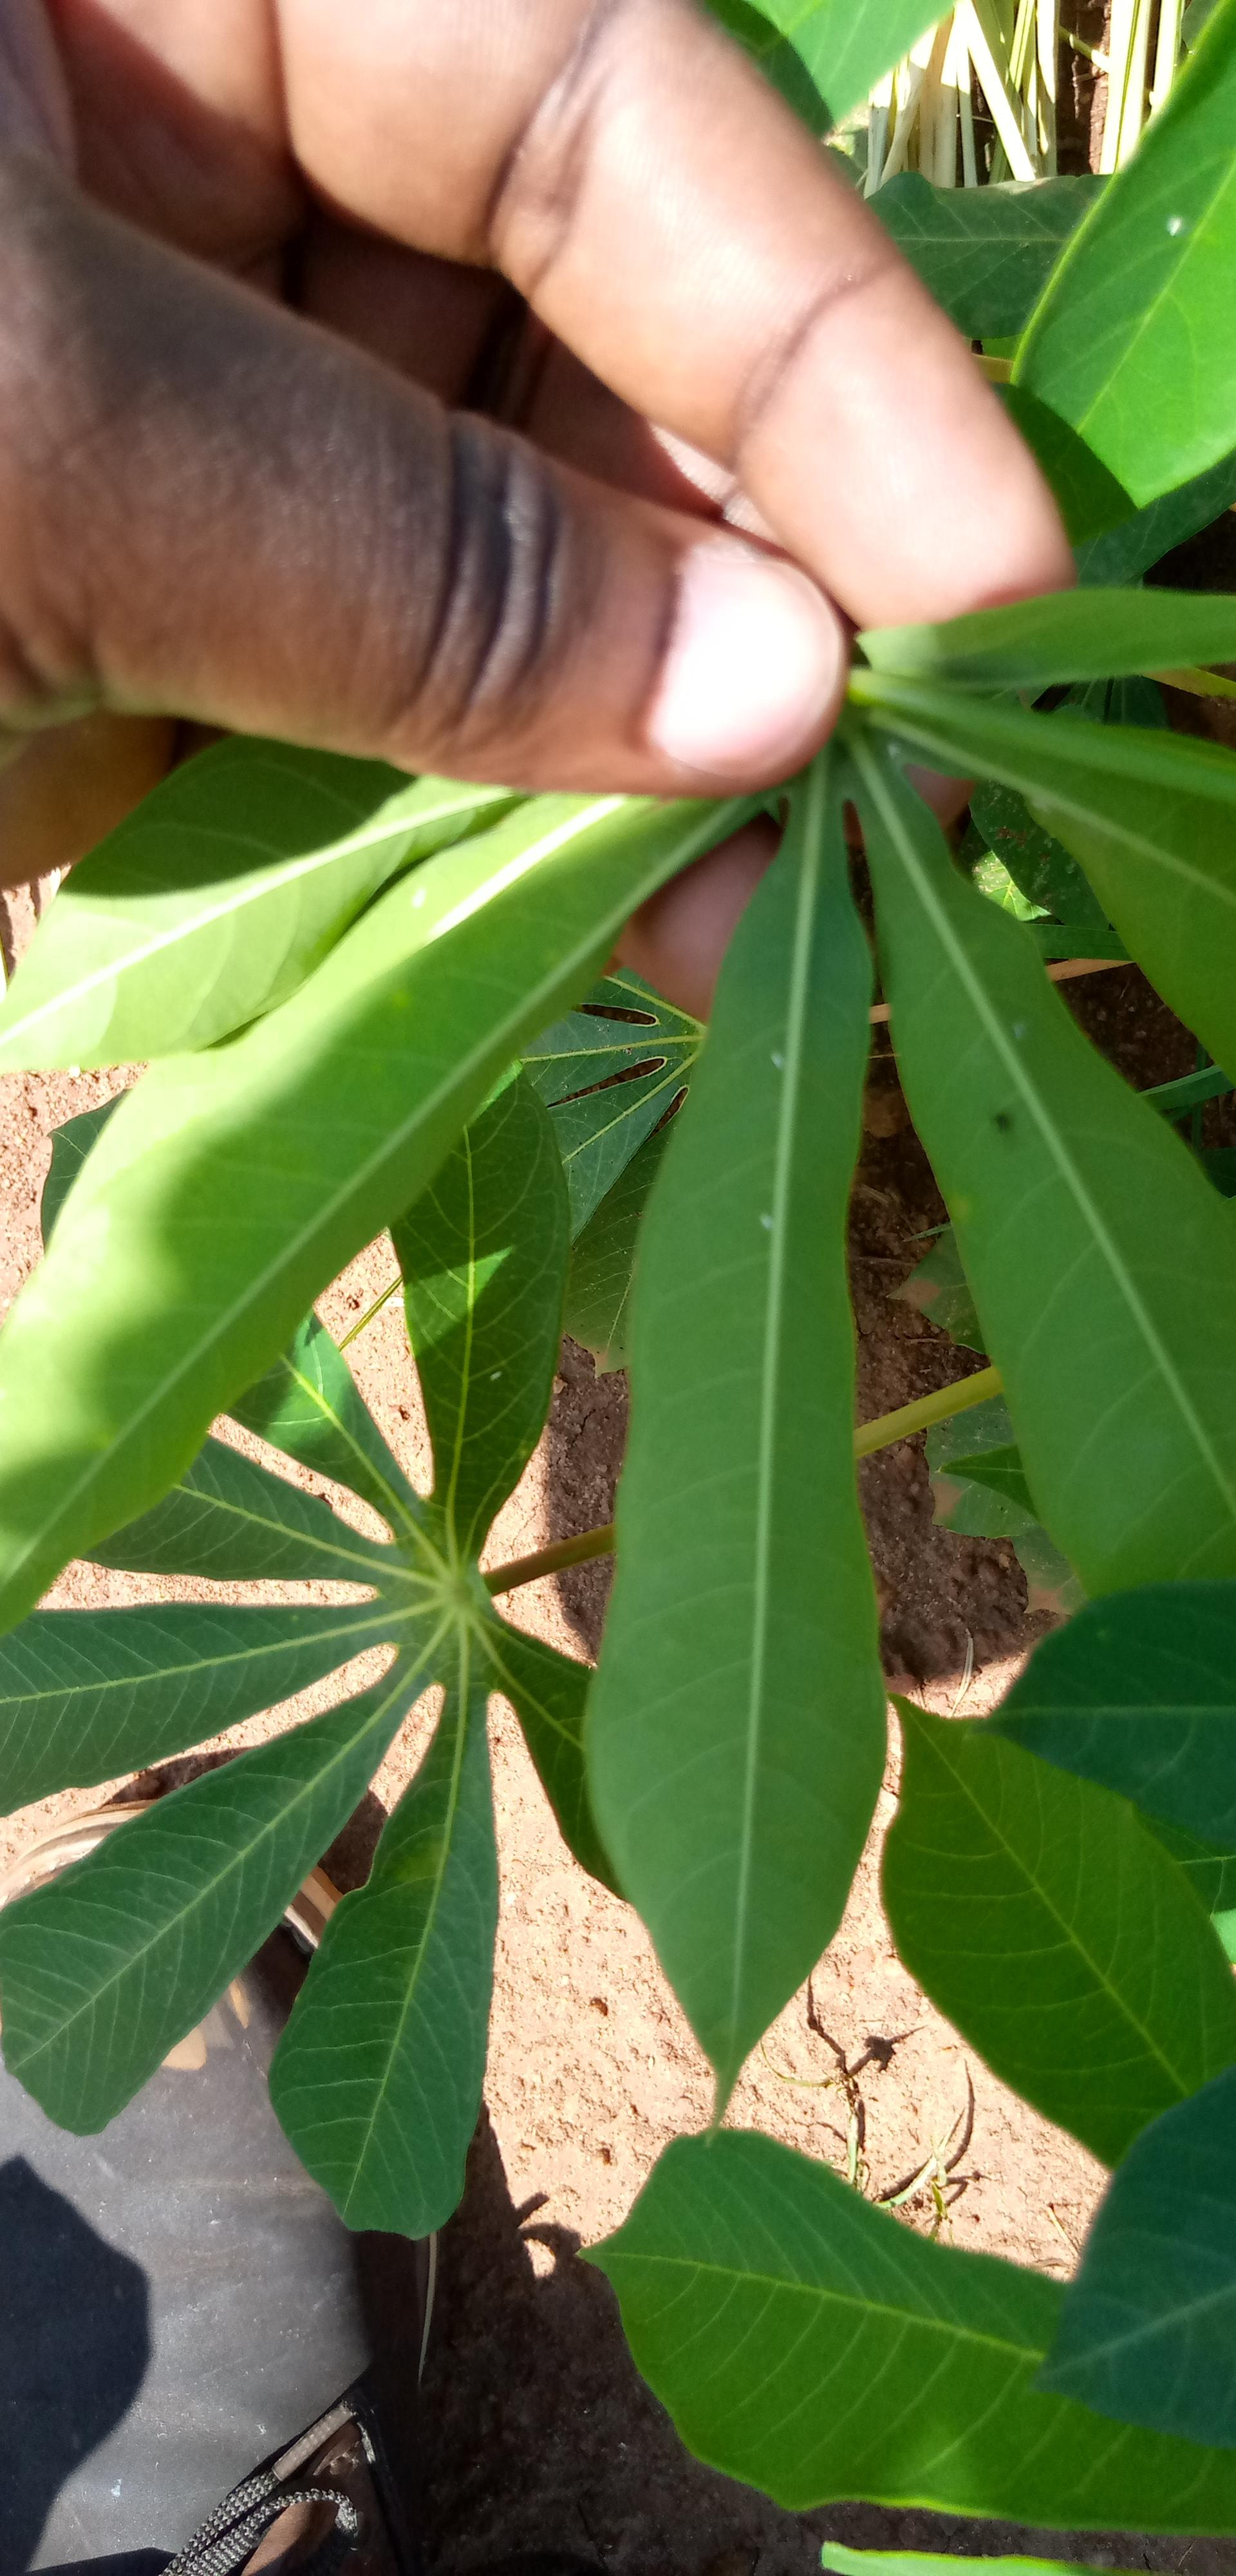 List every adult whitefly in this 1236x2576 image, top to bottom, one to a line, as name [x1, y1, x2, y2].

whitefly [747, 1030, 807, 1091]
whitefly [743, 1189, 789, 1262]